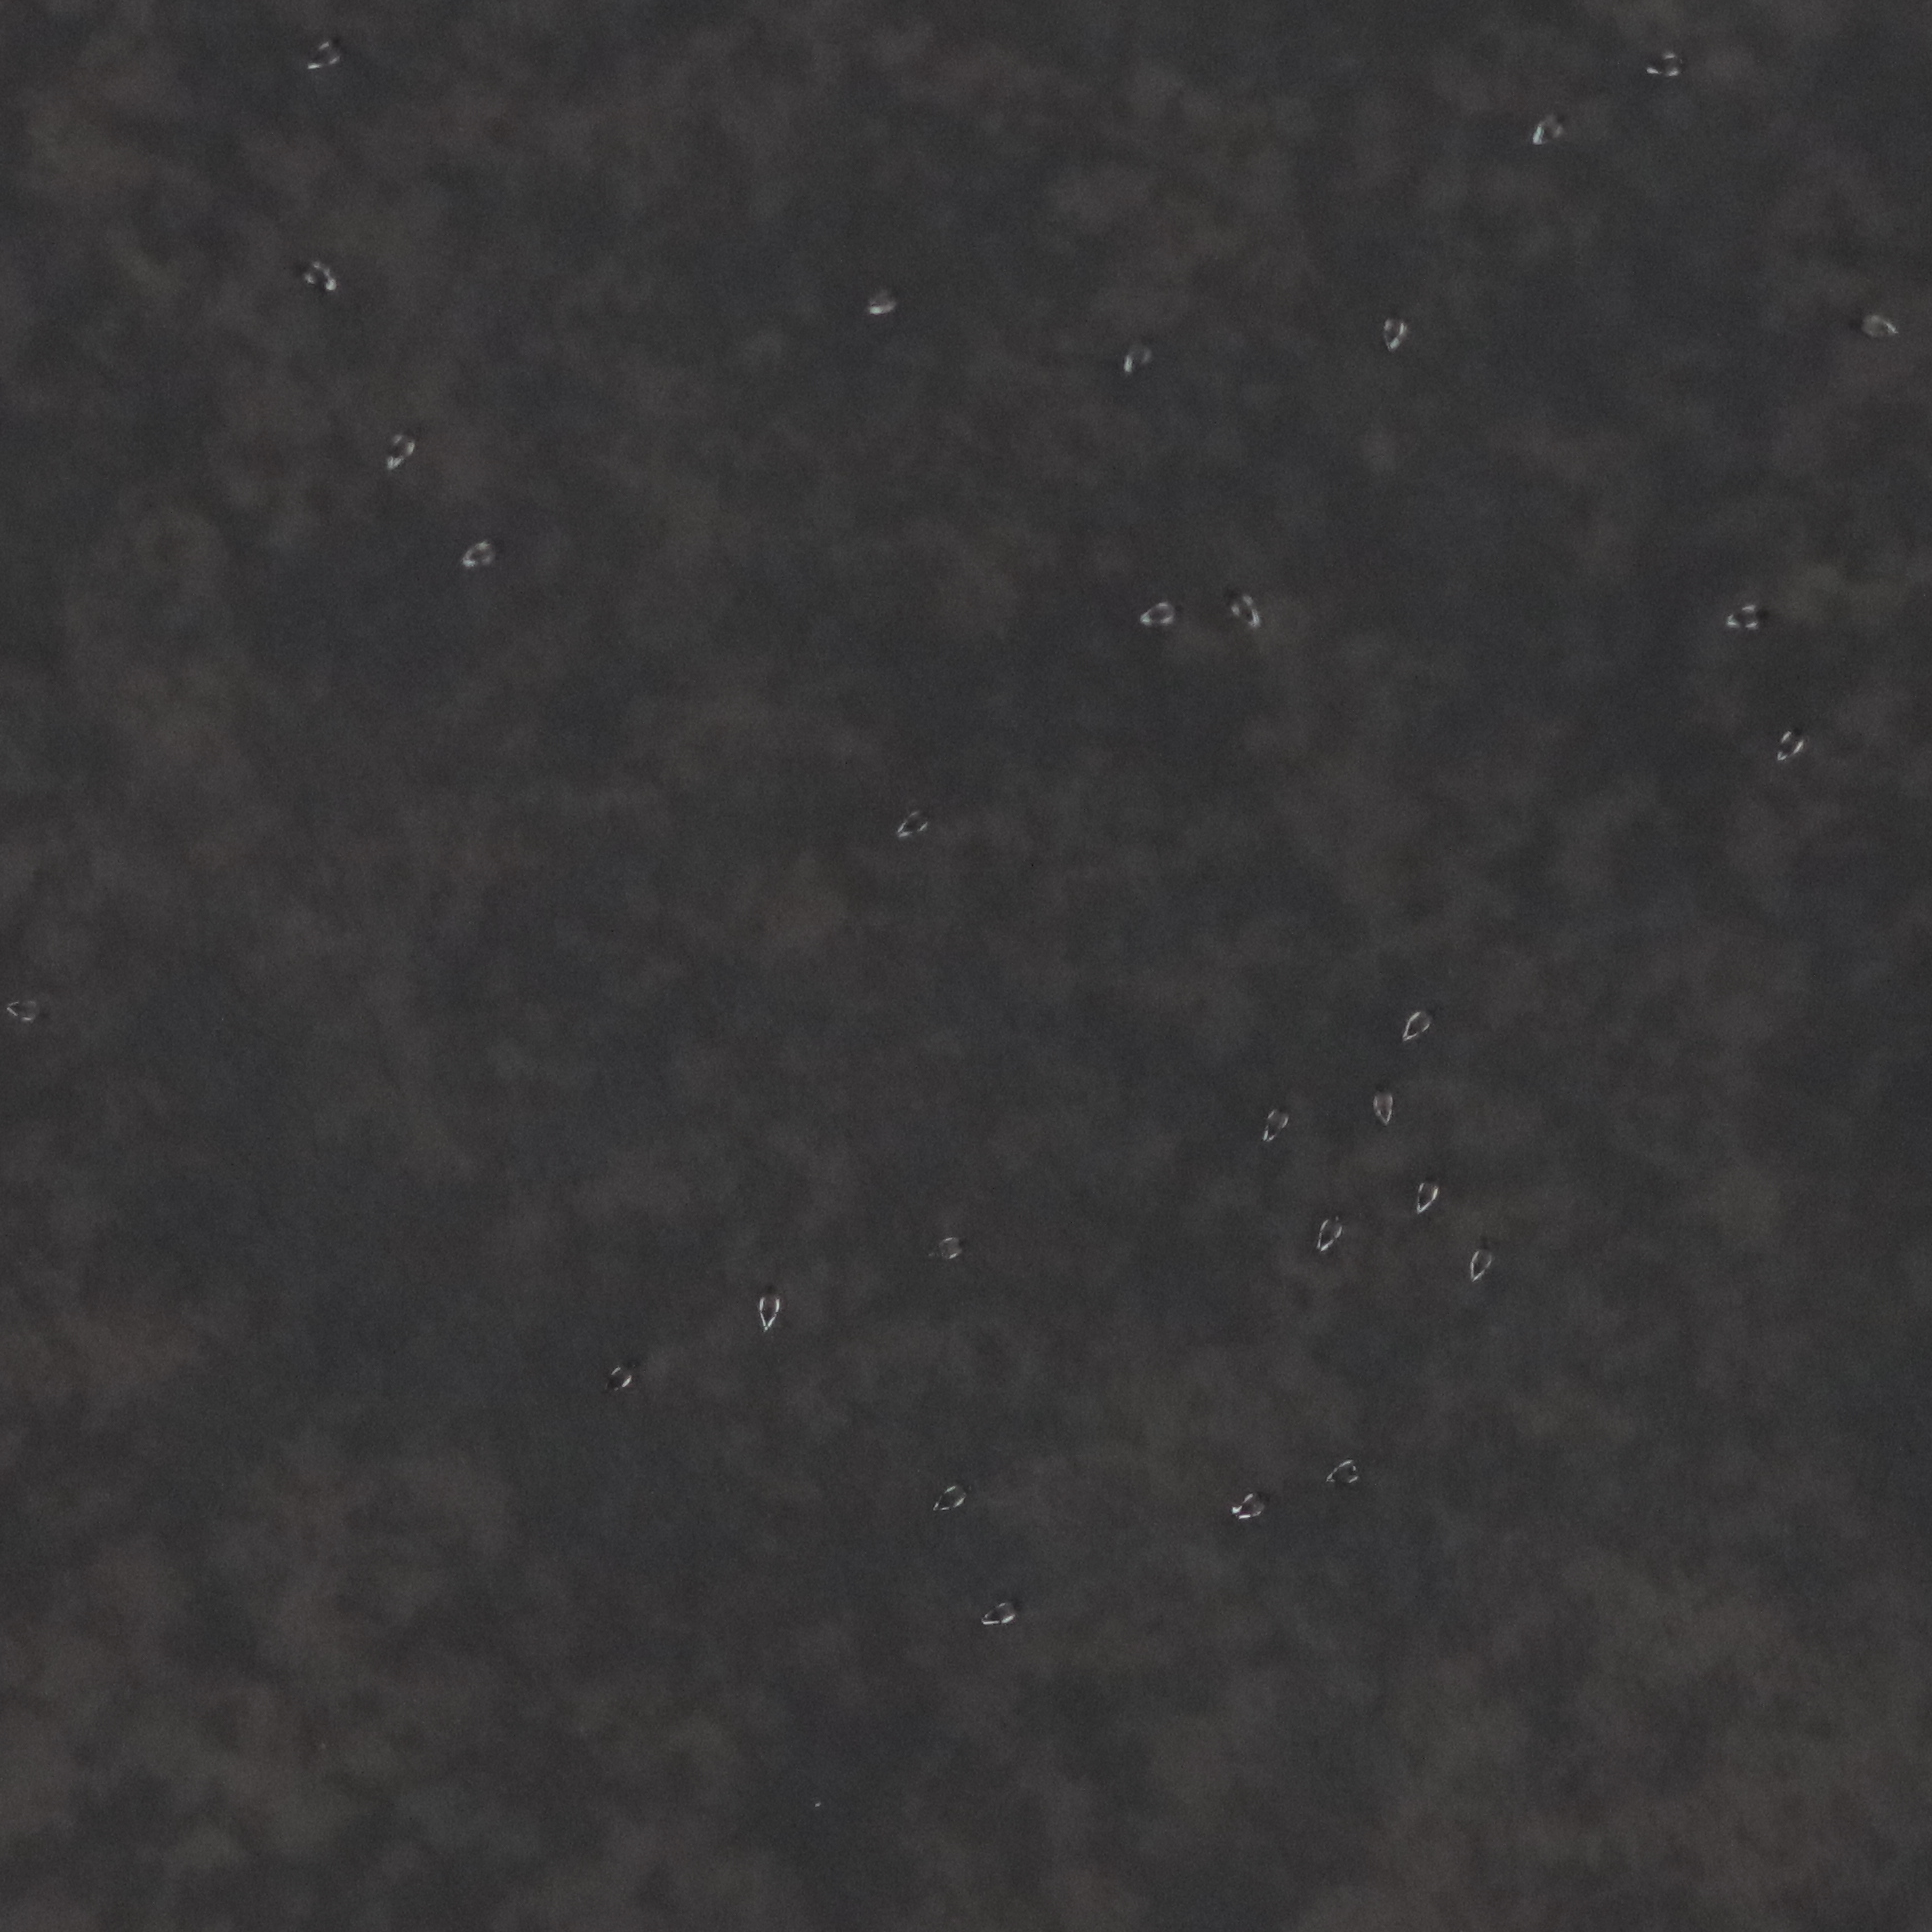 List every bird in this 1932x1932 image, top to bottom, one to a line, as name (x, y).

brant (327, 53)
brant (1665, 64)
brant (1550, 128)
brant (318, 273)
brant (885, 305)
brant (1875, 326)
brant (1392, 330)
brant (1137, 360)
brant (400, 451)
brant (481, 557)
brant (1244, 609)
brant (1160, 615)
brant (1747, 616)
brant (1790, 744)
brant (913, 823)
brant (27, 1011)
brant (1418, 1026)
brant (1383, 1103)
brant (1275, 1122)
brant (1427, 1195)
brant (1330, 1232)
brant (950, 1247)
brant (1483, 1260)
brant (770, 1306)
brant (622, 1377)
brant (1342, 1473)
brant (952, 1496)
brant (1248, 1505)
brant (1000, 1612)